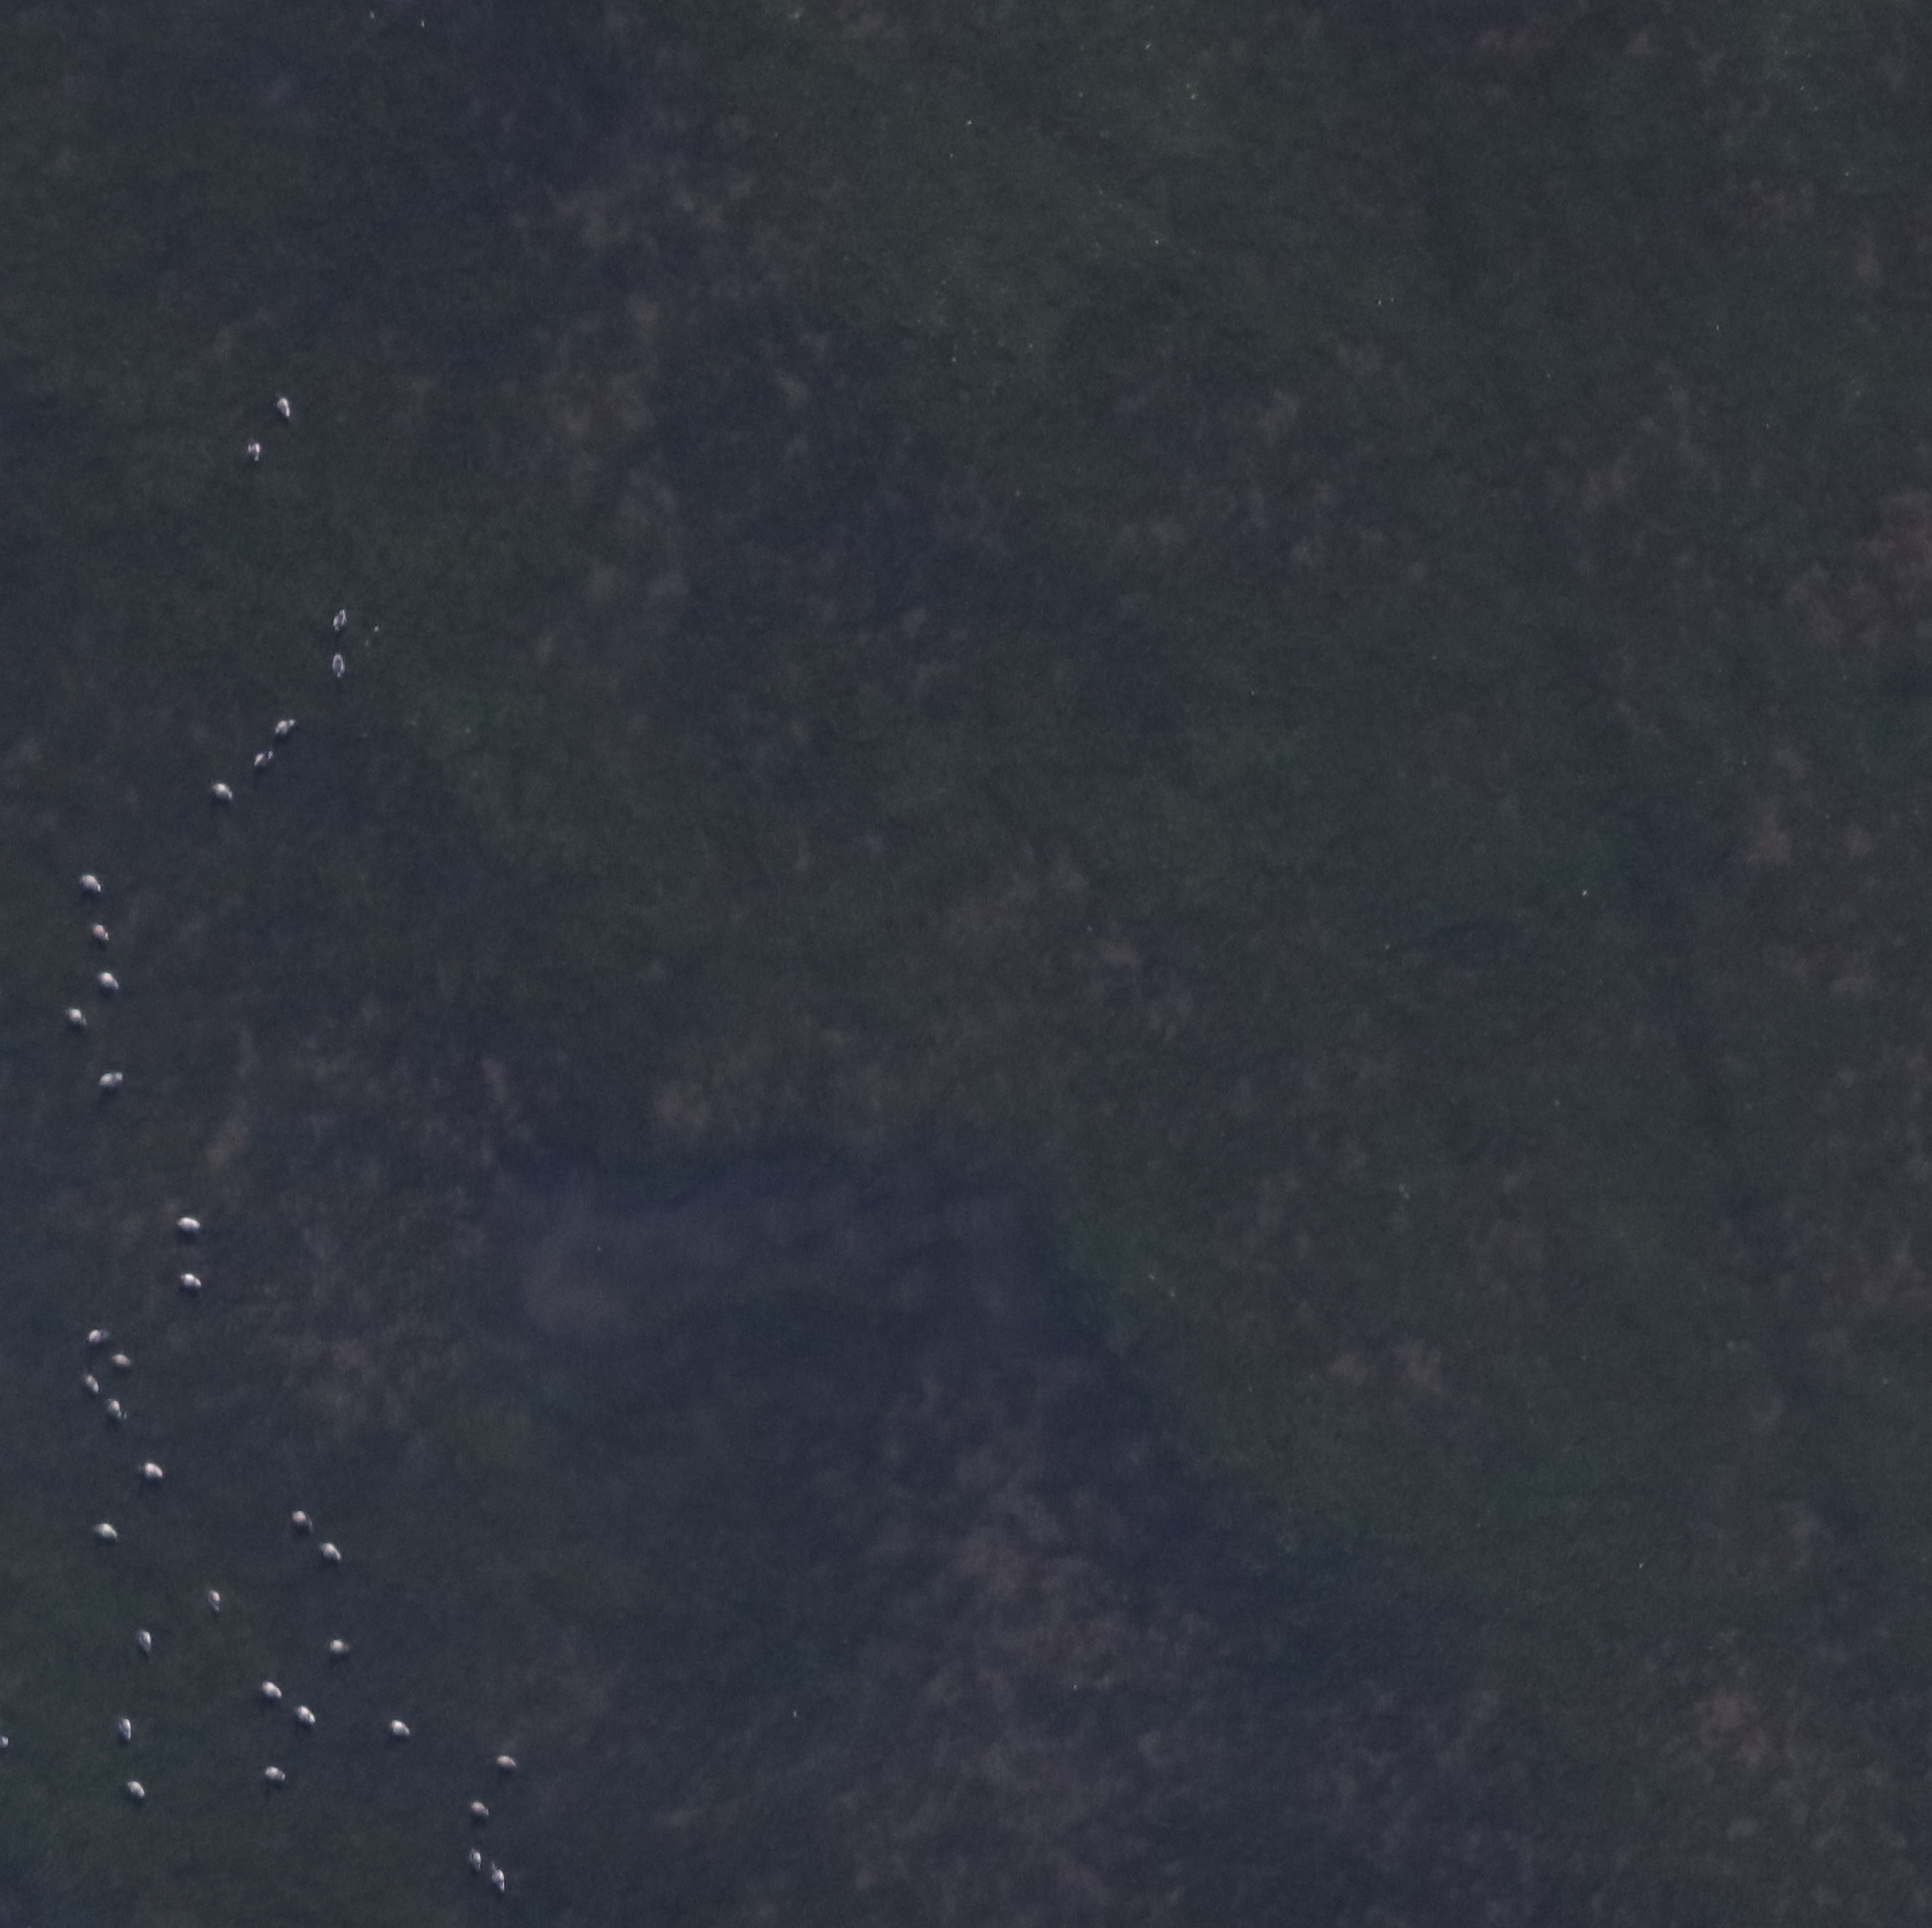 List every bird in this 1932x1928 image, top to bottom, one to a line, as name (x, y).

brant (286, 405)
brant (255, 451)
brant (335, 629)
brant (335, 664)
brant (291, 733)
brant (269, 752)
brant (227, 793)
brant (90, 884)
brant (98, 925)
brant (109, 978)
brant (84, 1012)
brant (117, 1077)
brant (186, 1224)
brant (191, 1279)
brant (93, 1338)
brant (121, 1359)
brant (85, 1381)
brant (116, 1413)
brant (157, 1472)
brant (113, 1524)
brant (298, 1524)
brant (333, 1557)
brant (215, 1596)
brant (144, 1639)
brant (335, 1650)
brant (274, 1683)
brant (303, 1715)
brant (398, 1726)
brant (127, 1728)
brant (3, 1742)
brant (509, 1763)
brant (276, 1773)
brant (139, 1785)
brant (484, 1804)
brant (477, 1859)
brant (499, 1879)